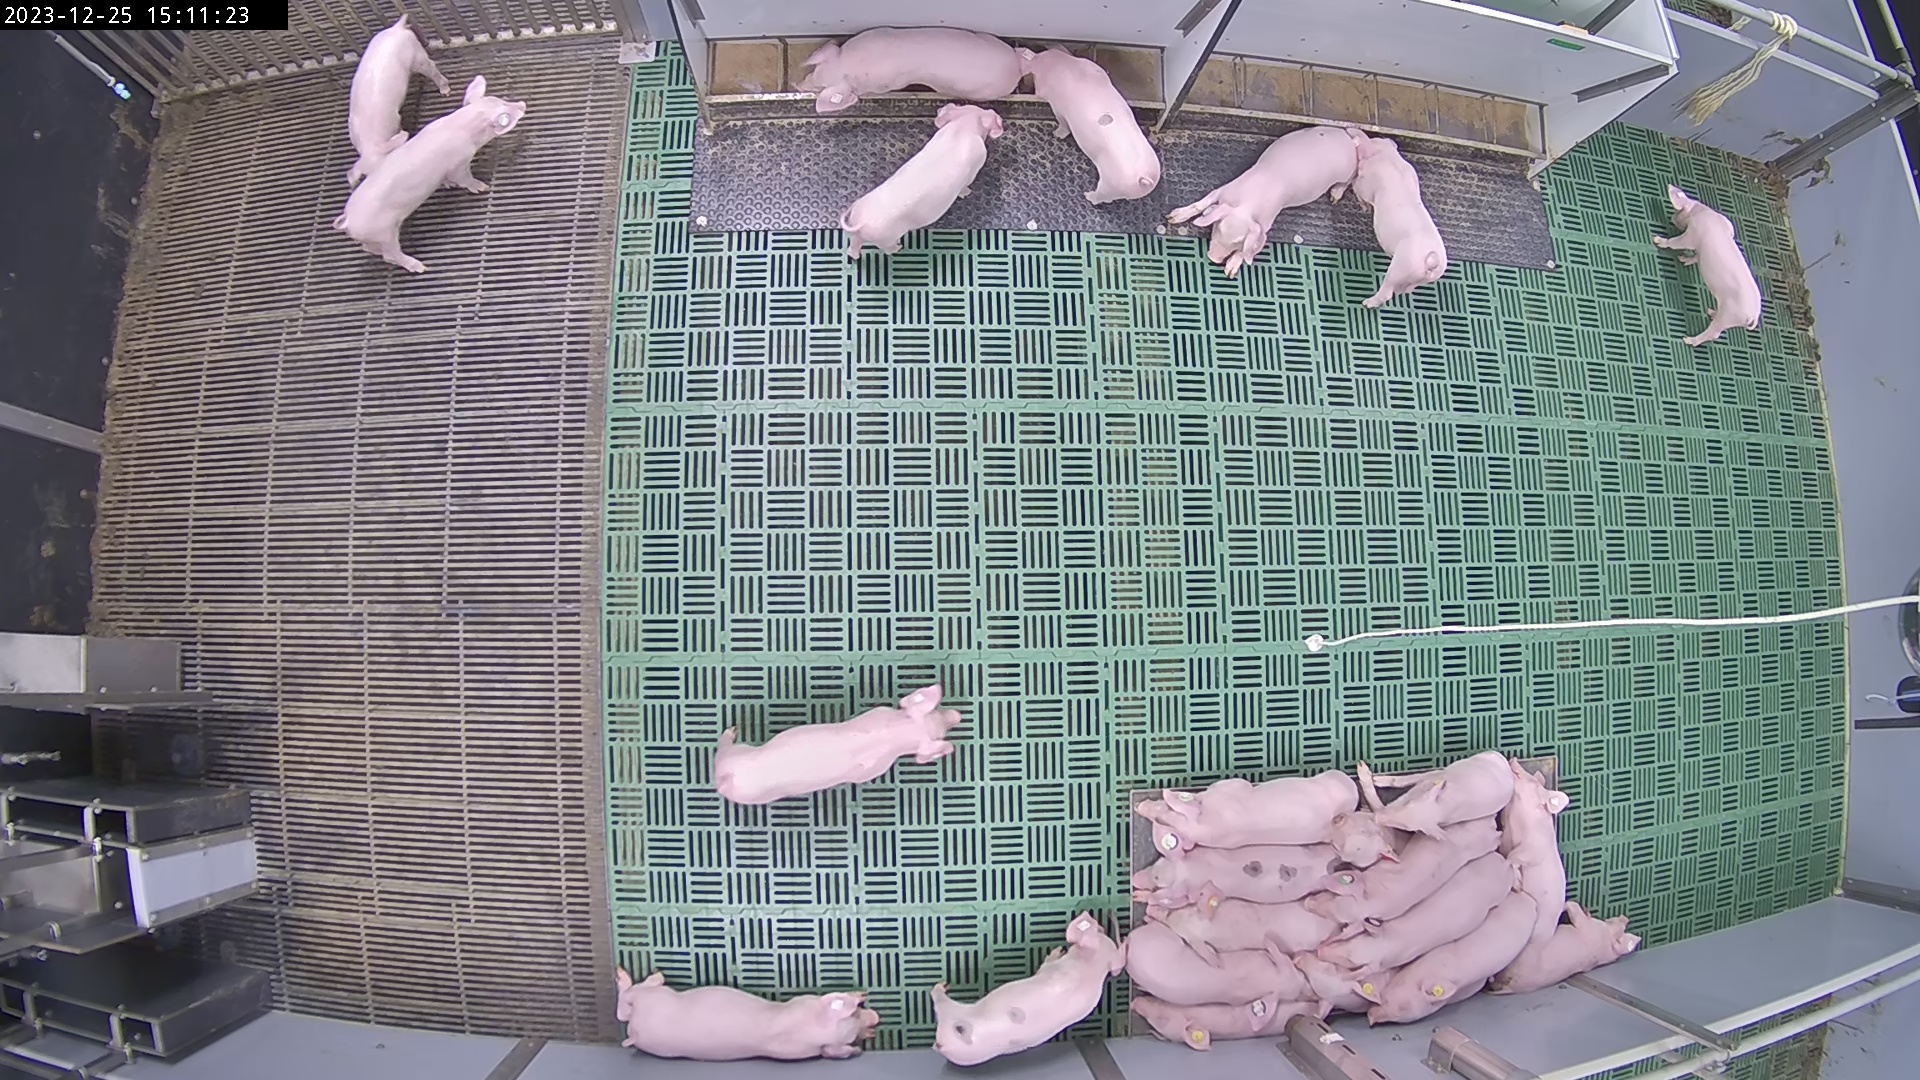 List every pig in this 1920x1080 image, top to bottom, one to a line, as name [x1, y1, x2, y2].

pig [342, 10, 453, 189]
pig [799, 25, 1023, 115]
pig [1013, 44, 1161, 206]
pig [334, 73, 530, 272]
pig [841, 103, 1004, 259]
pig [1163, 125, 1361, 279]
pig [1348, 133, 1446, 307]
pig [1651, 182, 1764, 352]
pig [715, 684, 965, 808]
pig [1373, 751, 1515, 842]
pig [1496, 755, 1567, 937]
pig [1327, 760, 1412, 869]
pig [1134, 769, 1360, 852]
pig [1305, 816, 1500, 946]
pig [1128, 820, 1353, 911]
pig [1315, 849, 1515, 980]
pig [1143, 884, 1340, 969]
pig [1366, 889, 1539, 1027]
pig [1481, 898, 1642, 997]
pig [930, 909, 1126, 1069]
pig [1125, 913, 1322, 1032]
pig [1291, 951, 1488, 1022]
pig [613, 964, 883, 1060]
pig [1127, 995, 1318, 1052]